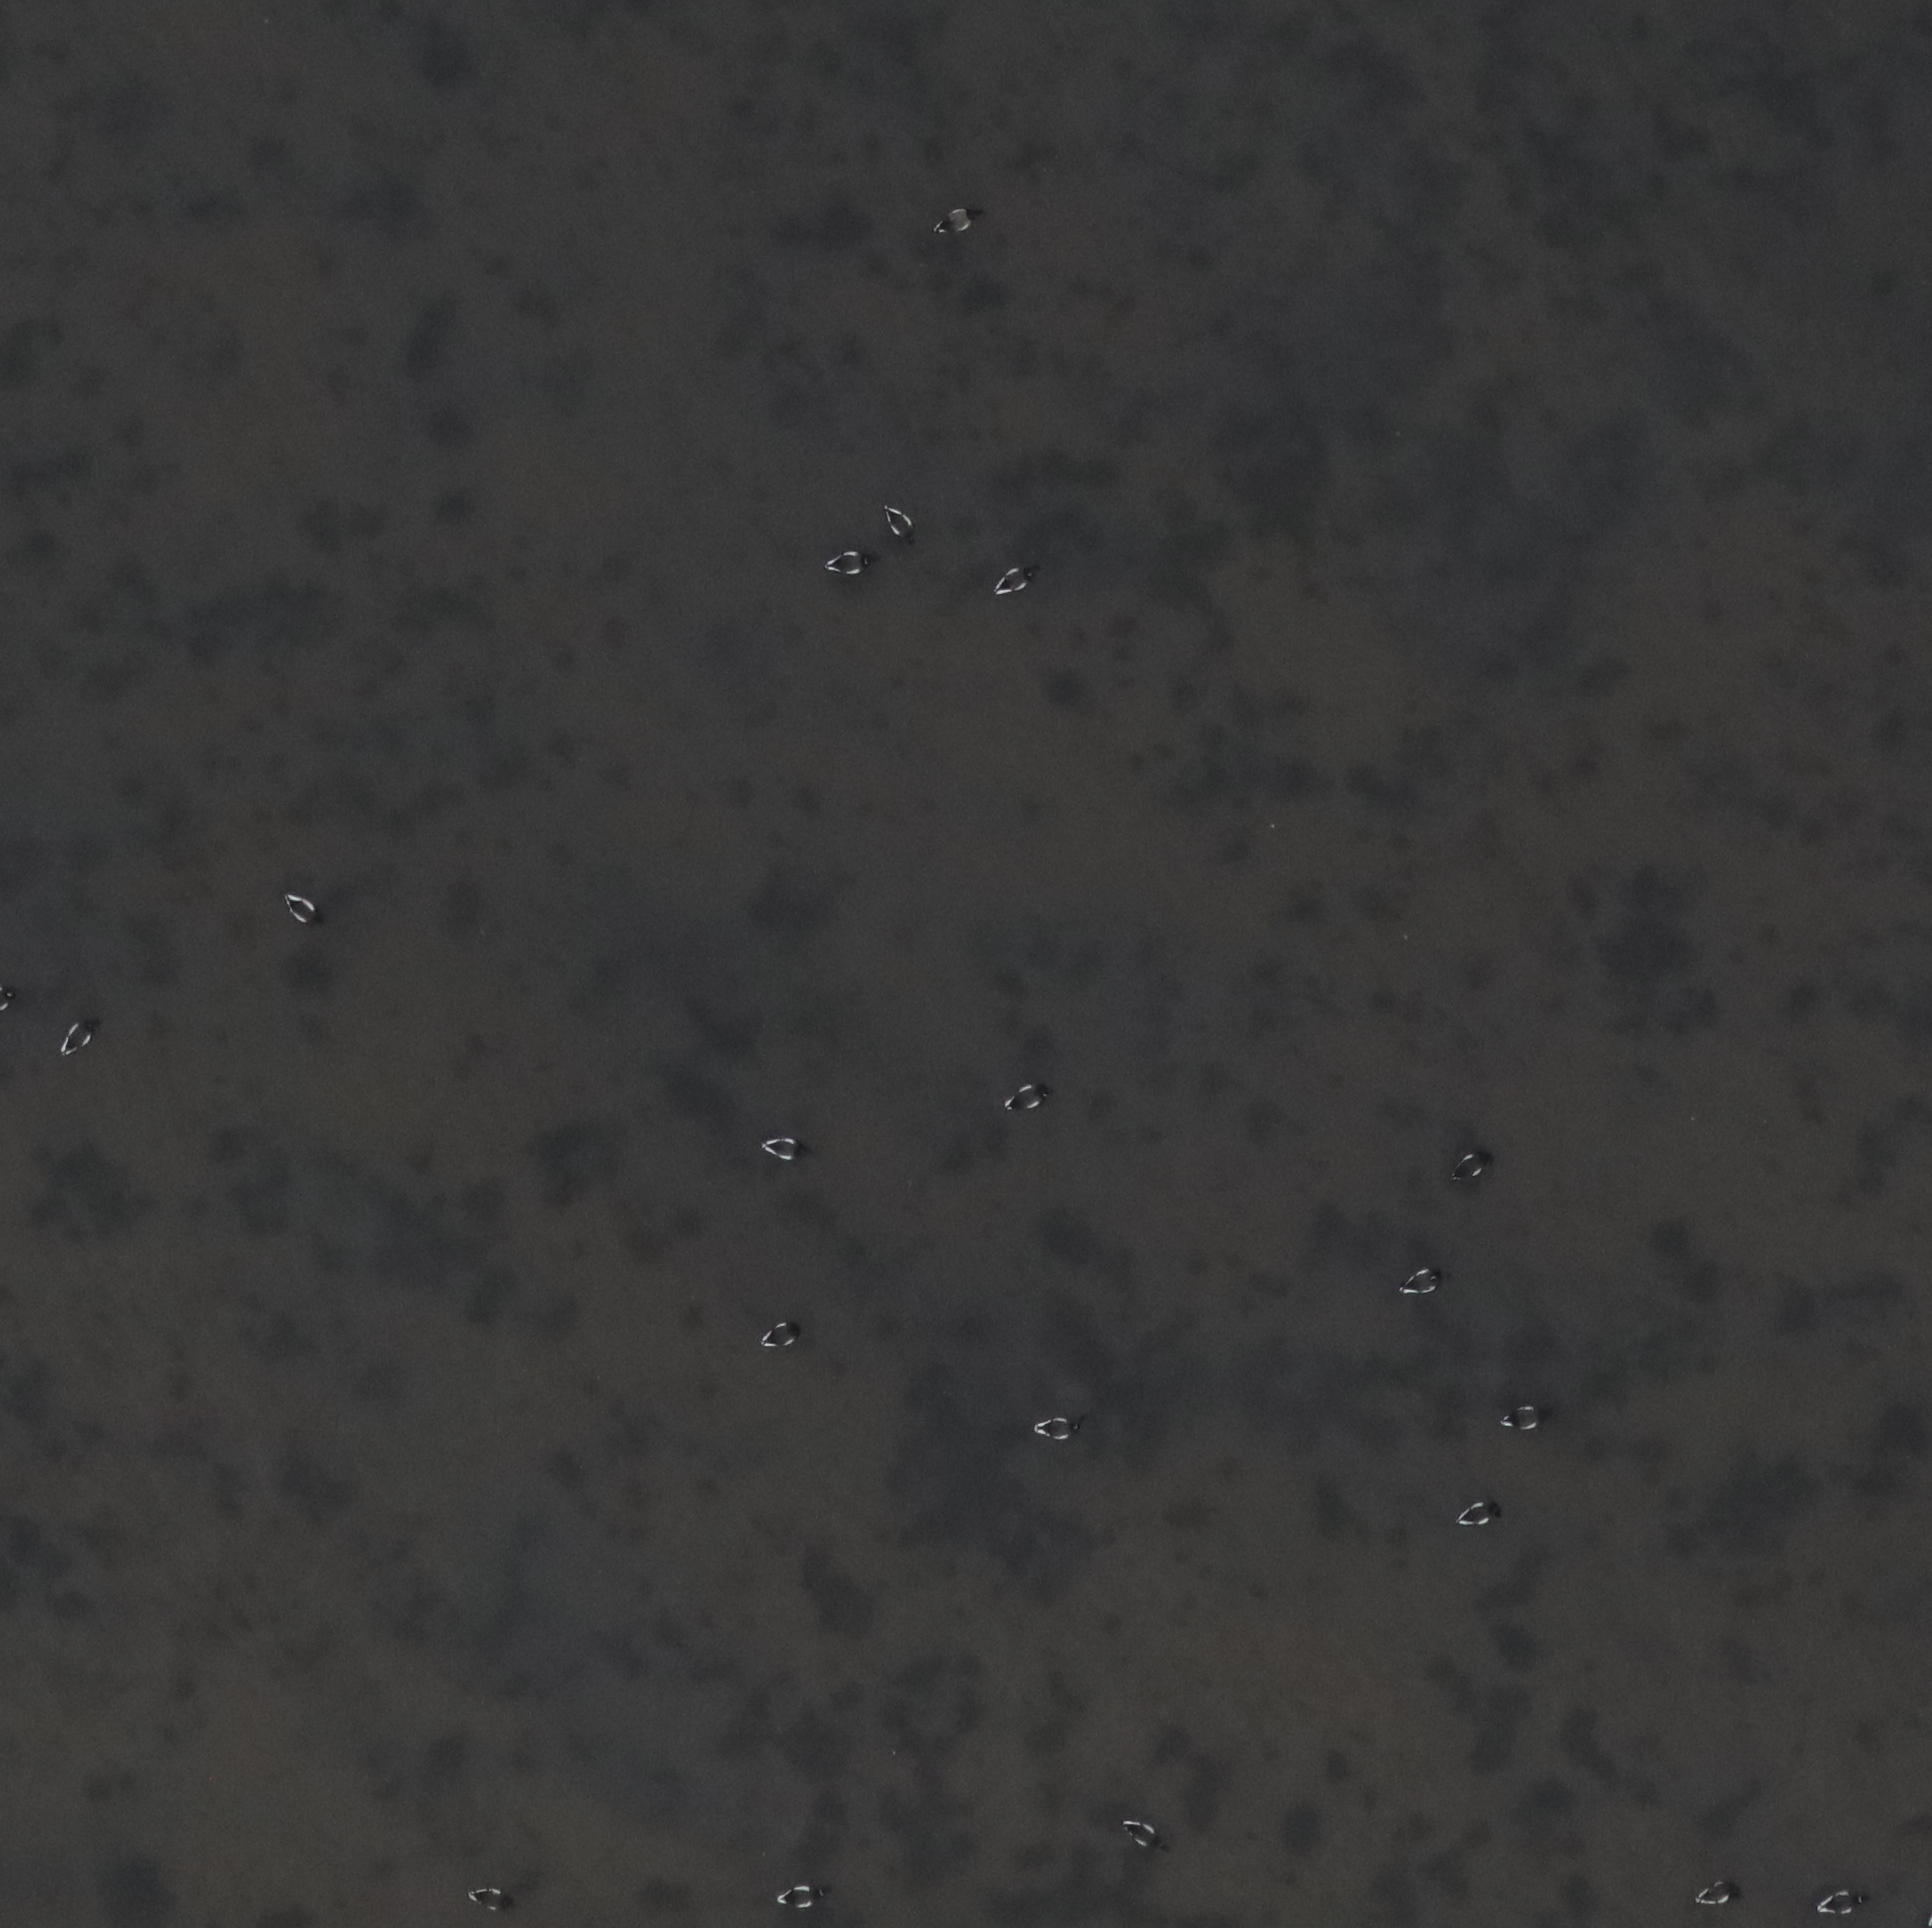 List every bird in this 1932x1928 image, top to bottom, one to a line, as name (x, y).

brant (955, 220)
brant (898, 521)
brant (848, 562)
brant (1013, 579)
brant (303, 910)
brant (76, 1036)
brant (1026, 1097)
brant (785, 1149)
brant (1472, 1164)
brant (1422, 1282)
brant (780, 1334)
brant (1524, 1417)
brant (1059, 1428)
brant (1478, 1514)
brant (1144, 1834)
brant (1719, 1894)
brant (800, 1901)
brant (487, 1903)
brant (1844, 1903)